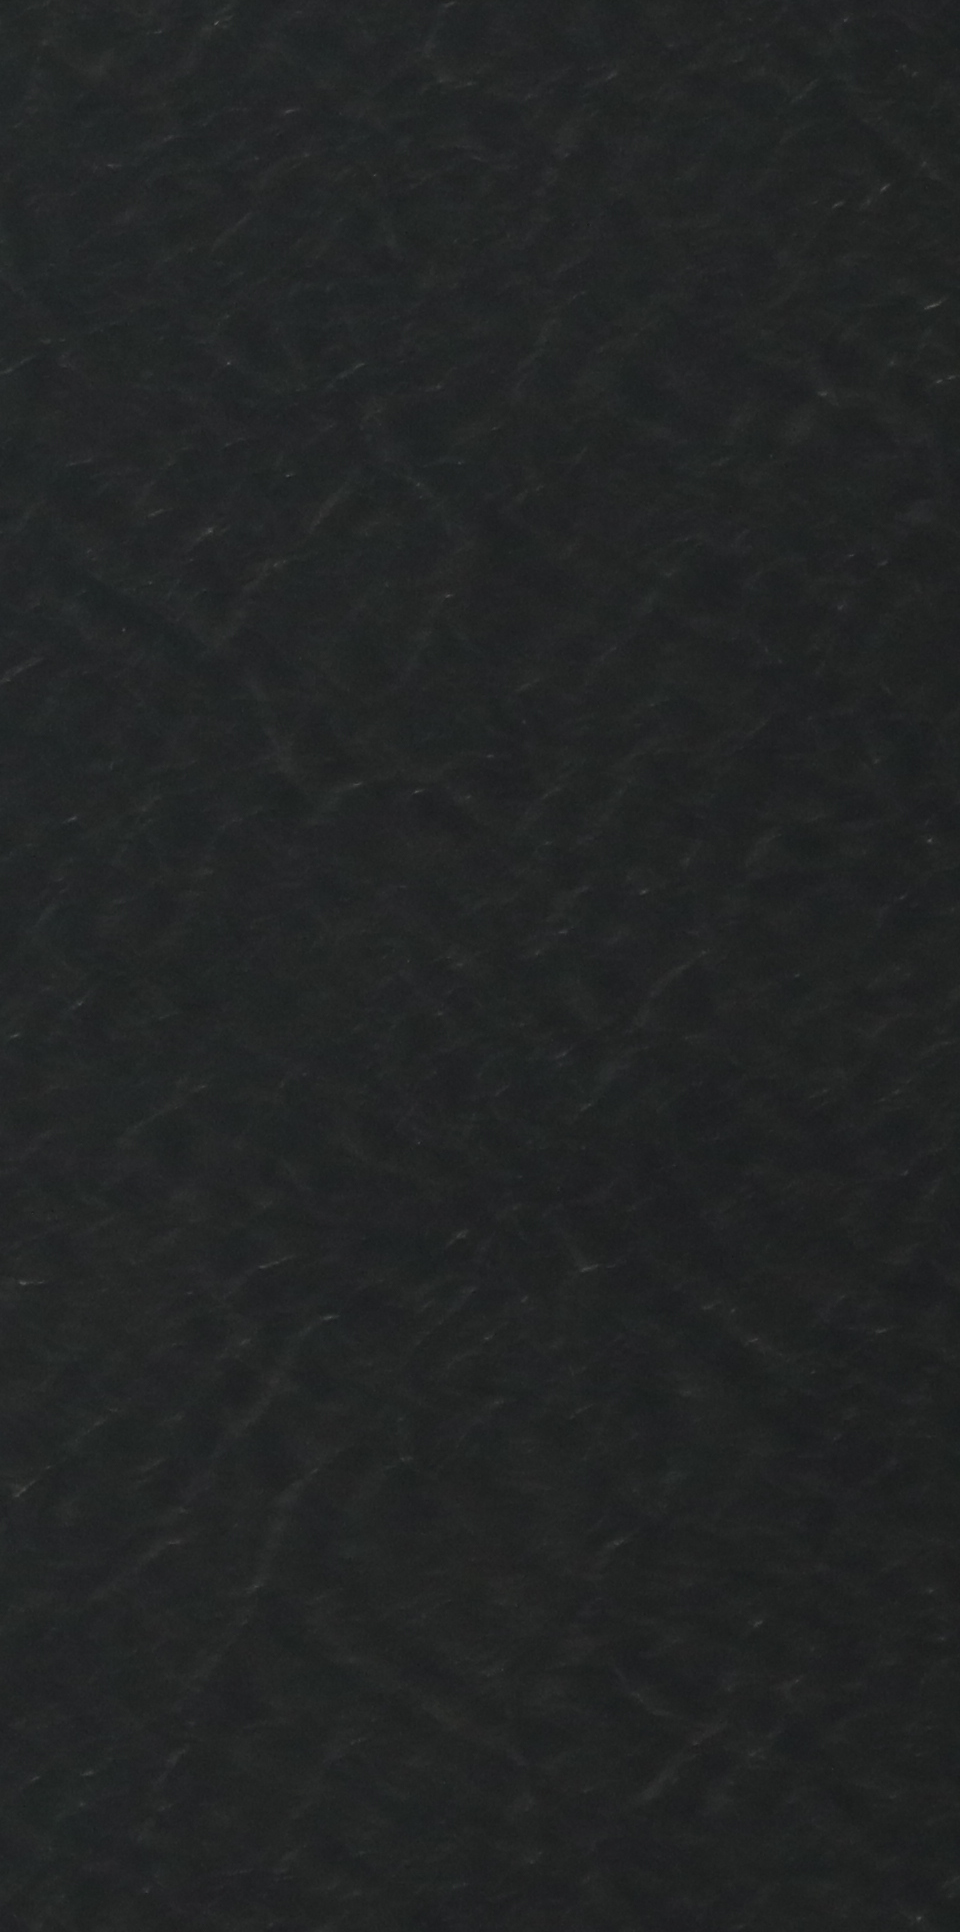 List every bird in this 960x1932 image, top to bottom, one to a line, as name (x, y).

None